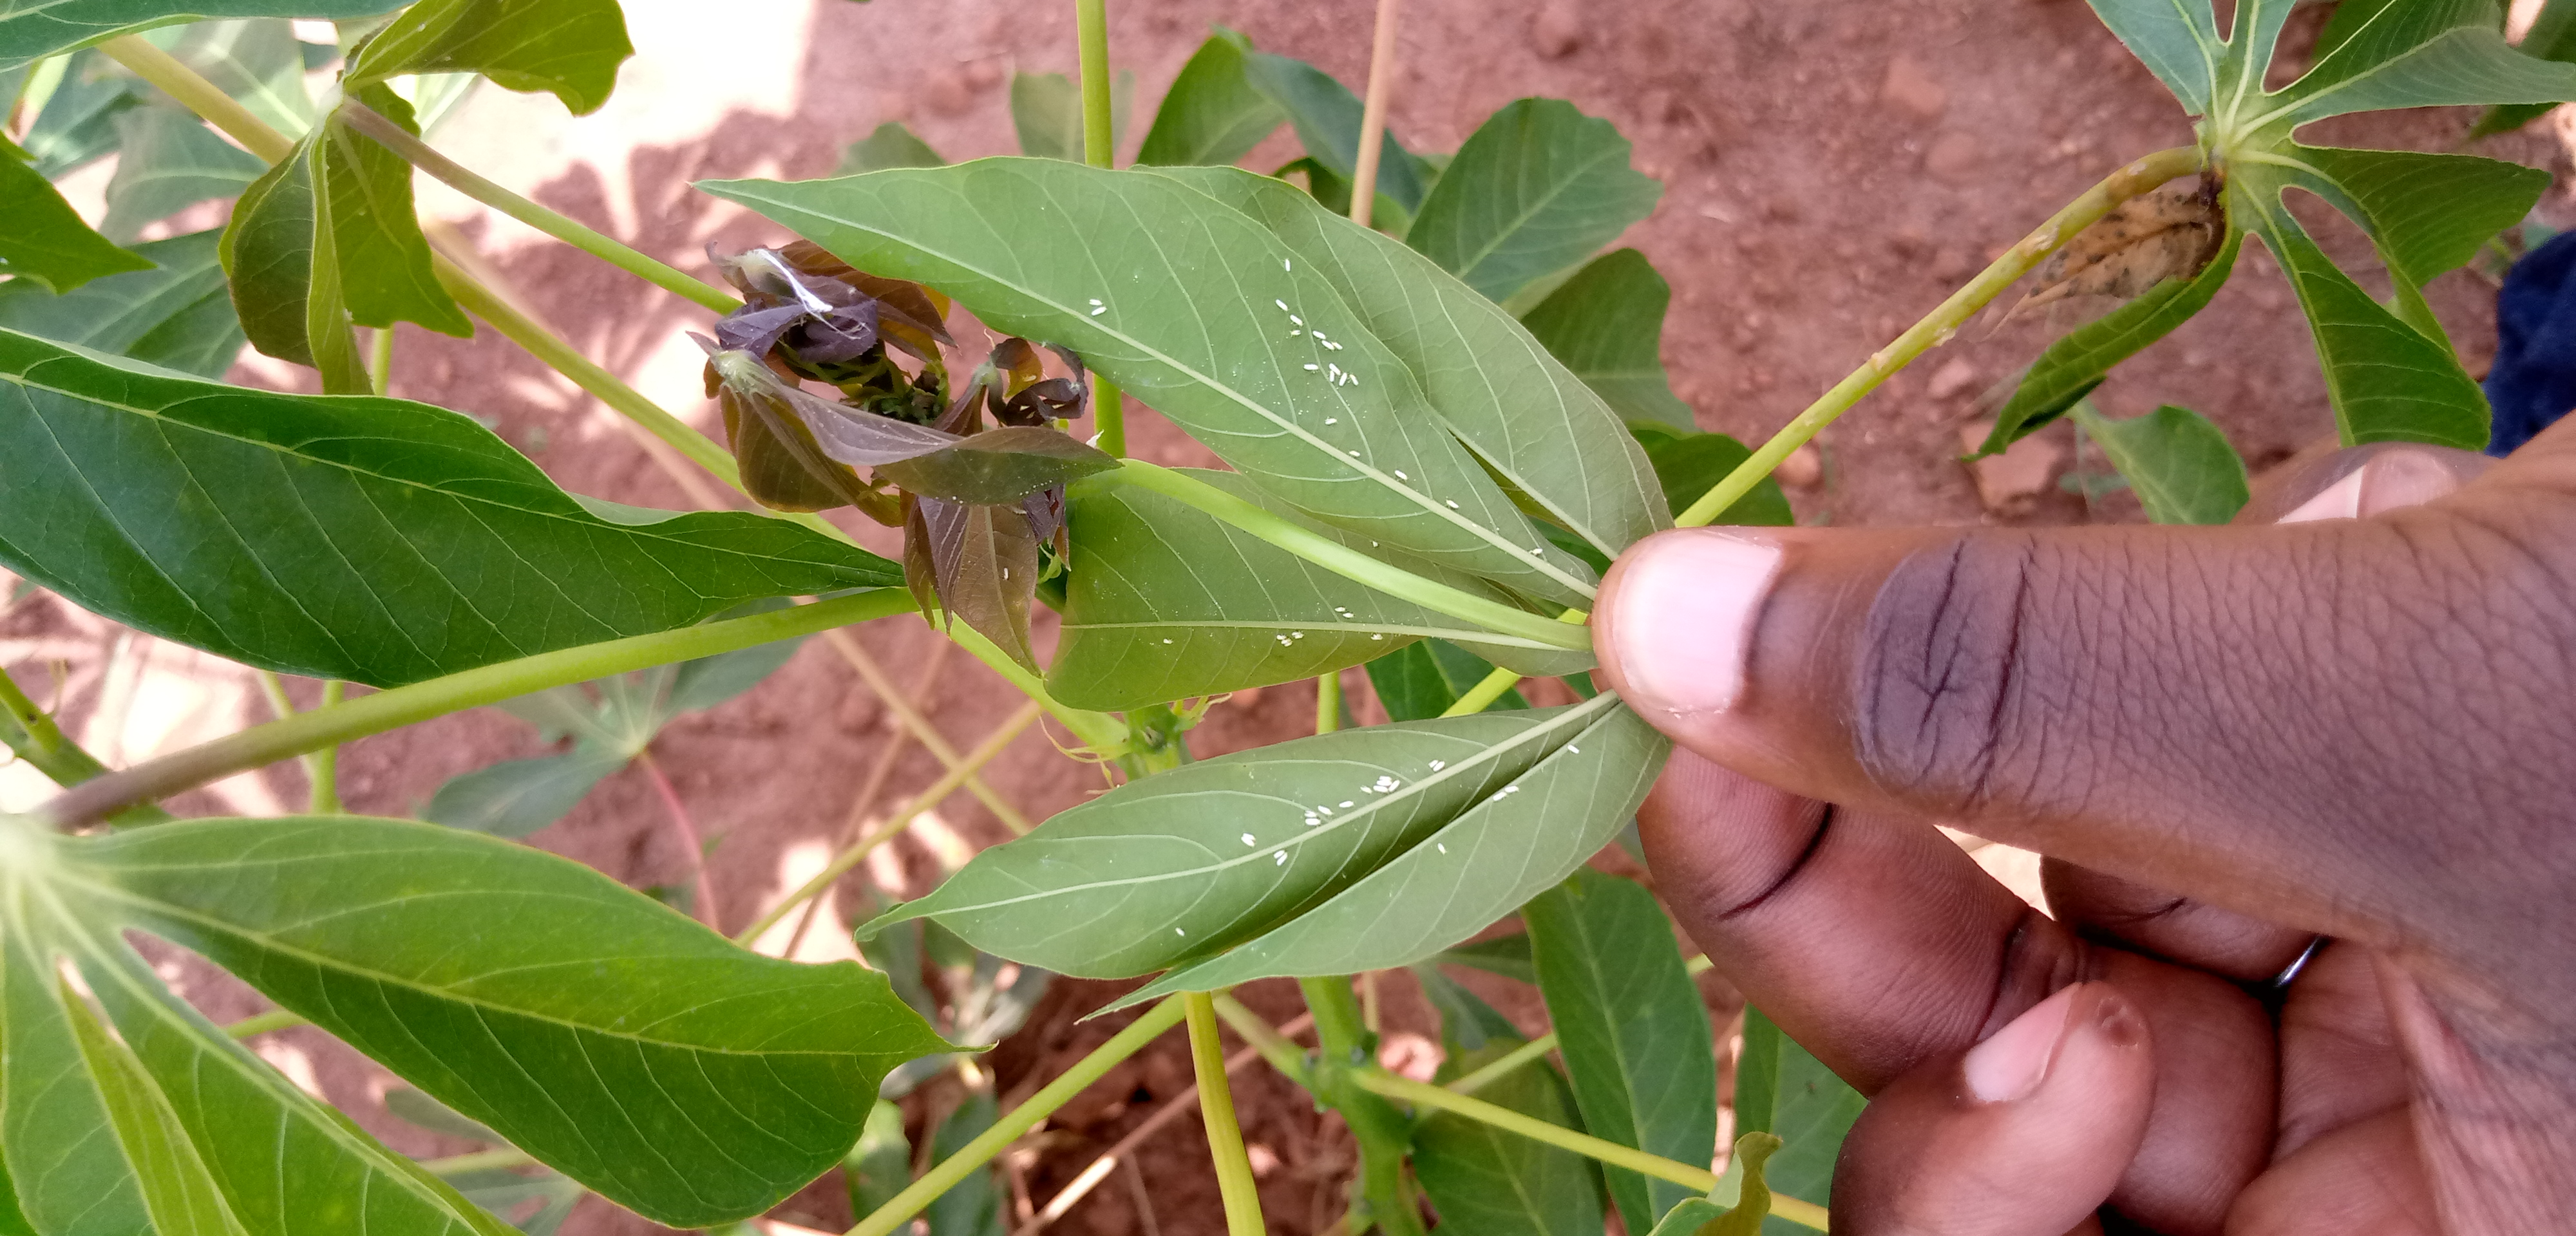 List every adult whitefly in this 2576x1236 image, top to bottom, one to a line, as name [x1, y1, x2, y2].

whitefly [1282, 256, 1294, 274]
whitefly [1274, 296, 1290, 314]
whitefly [1088, 297, 1103, 306]
whitefly [1090, 305, 1108, 318]
whitefly [1289, 312, 1305, 328]
whitefly [1288, 328, 1303, 339]
whitefly [1311, 330, 1328, 340]
whitefly [1320, 339, 1335, 353]
whitefly [1331, 340, 1344, 351]
whitefly [1327, 361, 1342, 377]
whitefly [1301, 362, 1321, 374]
whitefly [1328, 370, 1336, 383]
whitefly [1338, 370, 1349, 388]
whitefly [1348, 372, 1361, 388]
whitefly [1323, 415, 1340, 428]
whitefly [1347, 448, 1362, 460]
whitefly [1392, 466, 1409, 483]
whitefly [1444, 497, 1463, 512]
whitefly [1370, 539, 1379, 548]
whitefly [1528, 544, 1546, 558]
whitefly [999, 565, 1011, 583]
whitefly [1334, 604, 1346, 613]
whitefly [1341, 611, 1356, 621]
whitefly [1291, 631, 1301, 636]
whitefly [1368, 632, 1385, 642]
whitefly [1275, 633, 1287, 640]
whitefly [1294, 633, 1305, 639]
whitefly [1160, 635, 1175, 647]
whitefly [1281, 637, 1291, 644]
whitefly [1283, 640, 1293, 649]
whitefly [1566, 743, 1582, 756]
whitefly [1427, 758, 1439, 769]
whitefly [1432, 760, 1447, 773]
whitefly [1378, 774, 1392, 781]
whitefly [1388, 778, 1401, 792]
whitefly [1376, 780, 1392, 787]
whitefly [1359, 784, 1373, 795]
whitefly [1373, 785, 1388, 794]
whitefly [1504, 785, 1520, 794]
whitefly [1492, 791, 1508, 803]
whitefly [1336, 800, 1356, 809]
whitefly [1316, 803, 1333, 817]
whitefly [1303, 809, 1319, 818]
whitefly [1303, 818, 1322, 827]
whitefly [1242, 832, 1256, 841]
whitefly [1240, 836, 1256, 848]
whitefly [1435, 841, 1450, 857]
whitefly [1272, 849, 1286, 859]
whitefly [1275, 852, 1289, 868]
whitefly [1173, 925, 1188, 939]